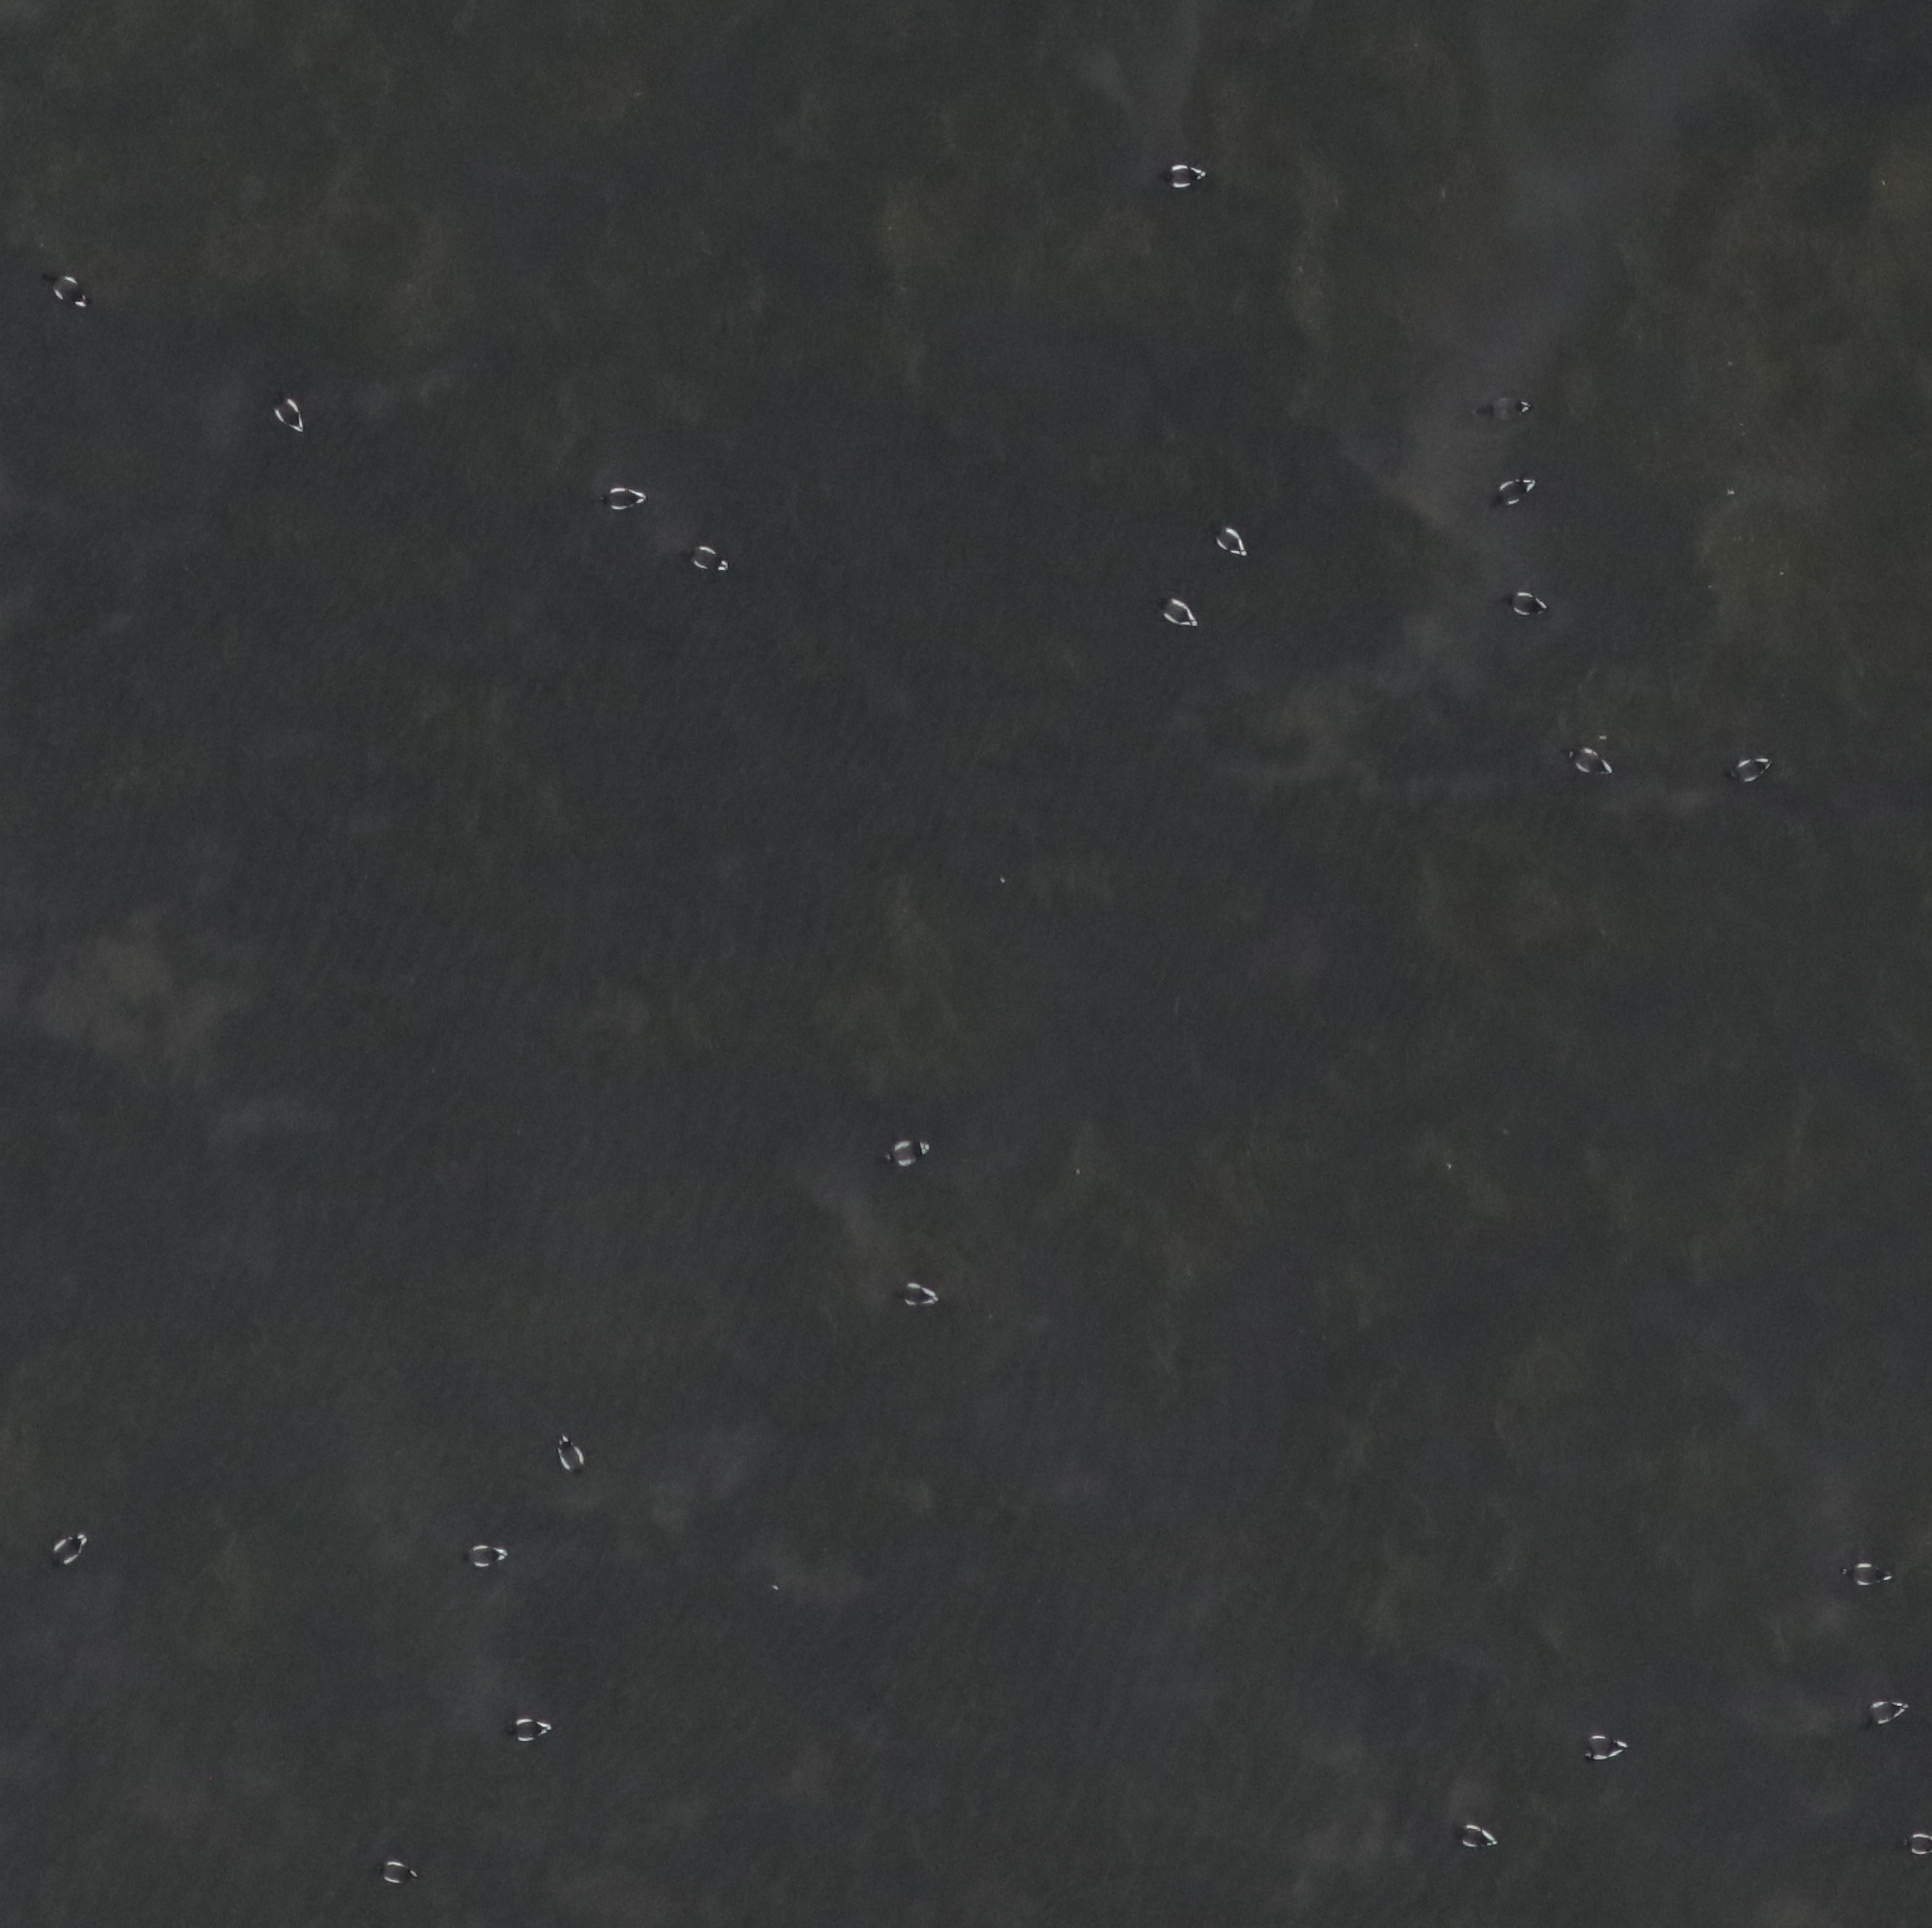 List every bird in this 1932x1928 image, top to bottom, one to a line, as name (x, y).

brant (1184, 177)
brant (67, 292)
brant (1511, 407)
brant (288, 413)
brant (1514, 493)
brant (622, 499)
brant (1229, 541)
brant (706, 559)
brant (1526, 603)
brant (1179, 612)
brant (1590, 759)
brant (1748, 769)
brant (906, 1152)
brant (914, 1295)
brant (571, 1455)
brant (69, 1551)
brant (484, 1557)
brant (1868, 1577)
brant (1884, 1713)
brant (527, 1731)
brant (1602, 1748)
brant (1475, 1837)
brant (1924, 1845)
brant (396, 1874)